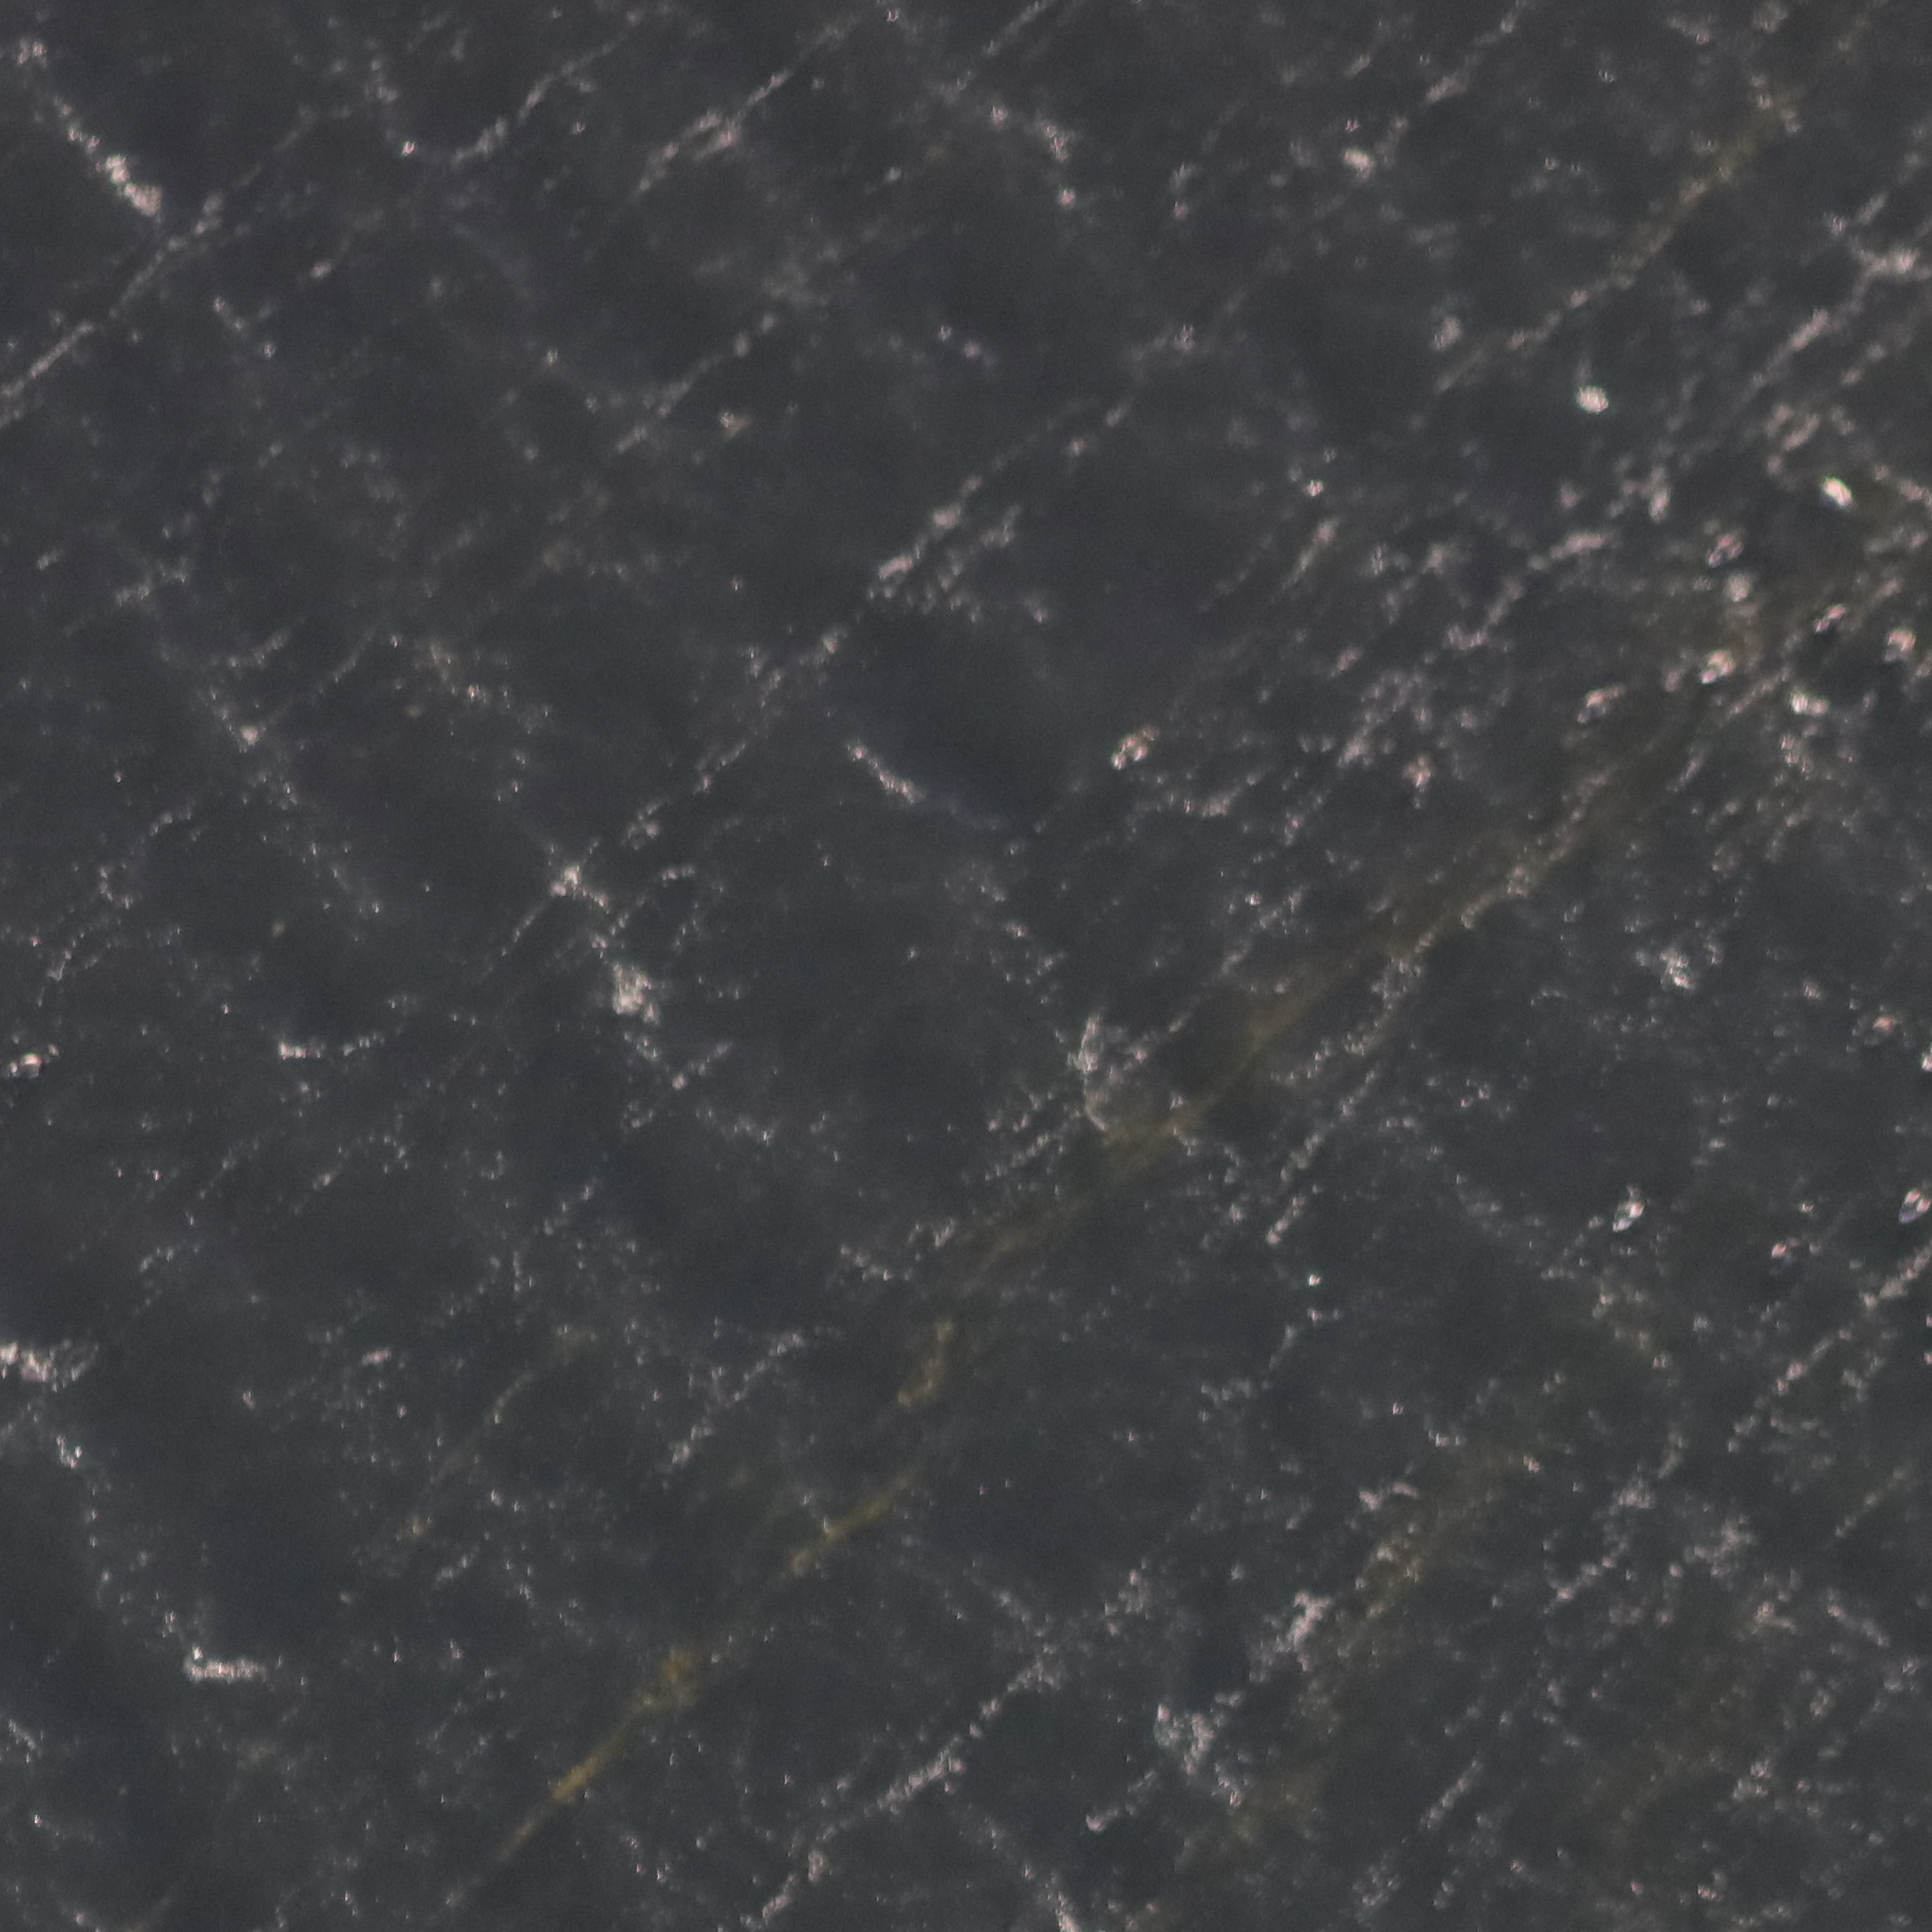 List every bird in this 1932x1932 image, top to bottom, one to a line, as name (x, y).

brant (1590, 400)
brant (1833, 496)
brant (1729, 552)
brant (1831, 620)
brant (1903, 646)
brant (1717, 667)
brant (1594, 705)
brant (1133, 748)
brant (1417, 780)
brant (1885, 1026)
brant (27, 1063)
brant (1917, 1202)
brant (1630, 1213)
brant (1785, 1258)